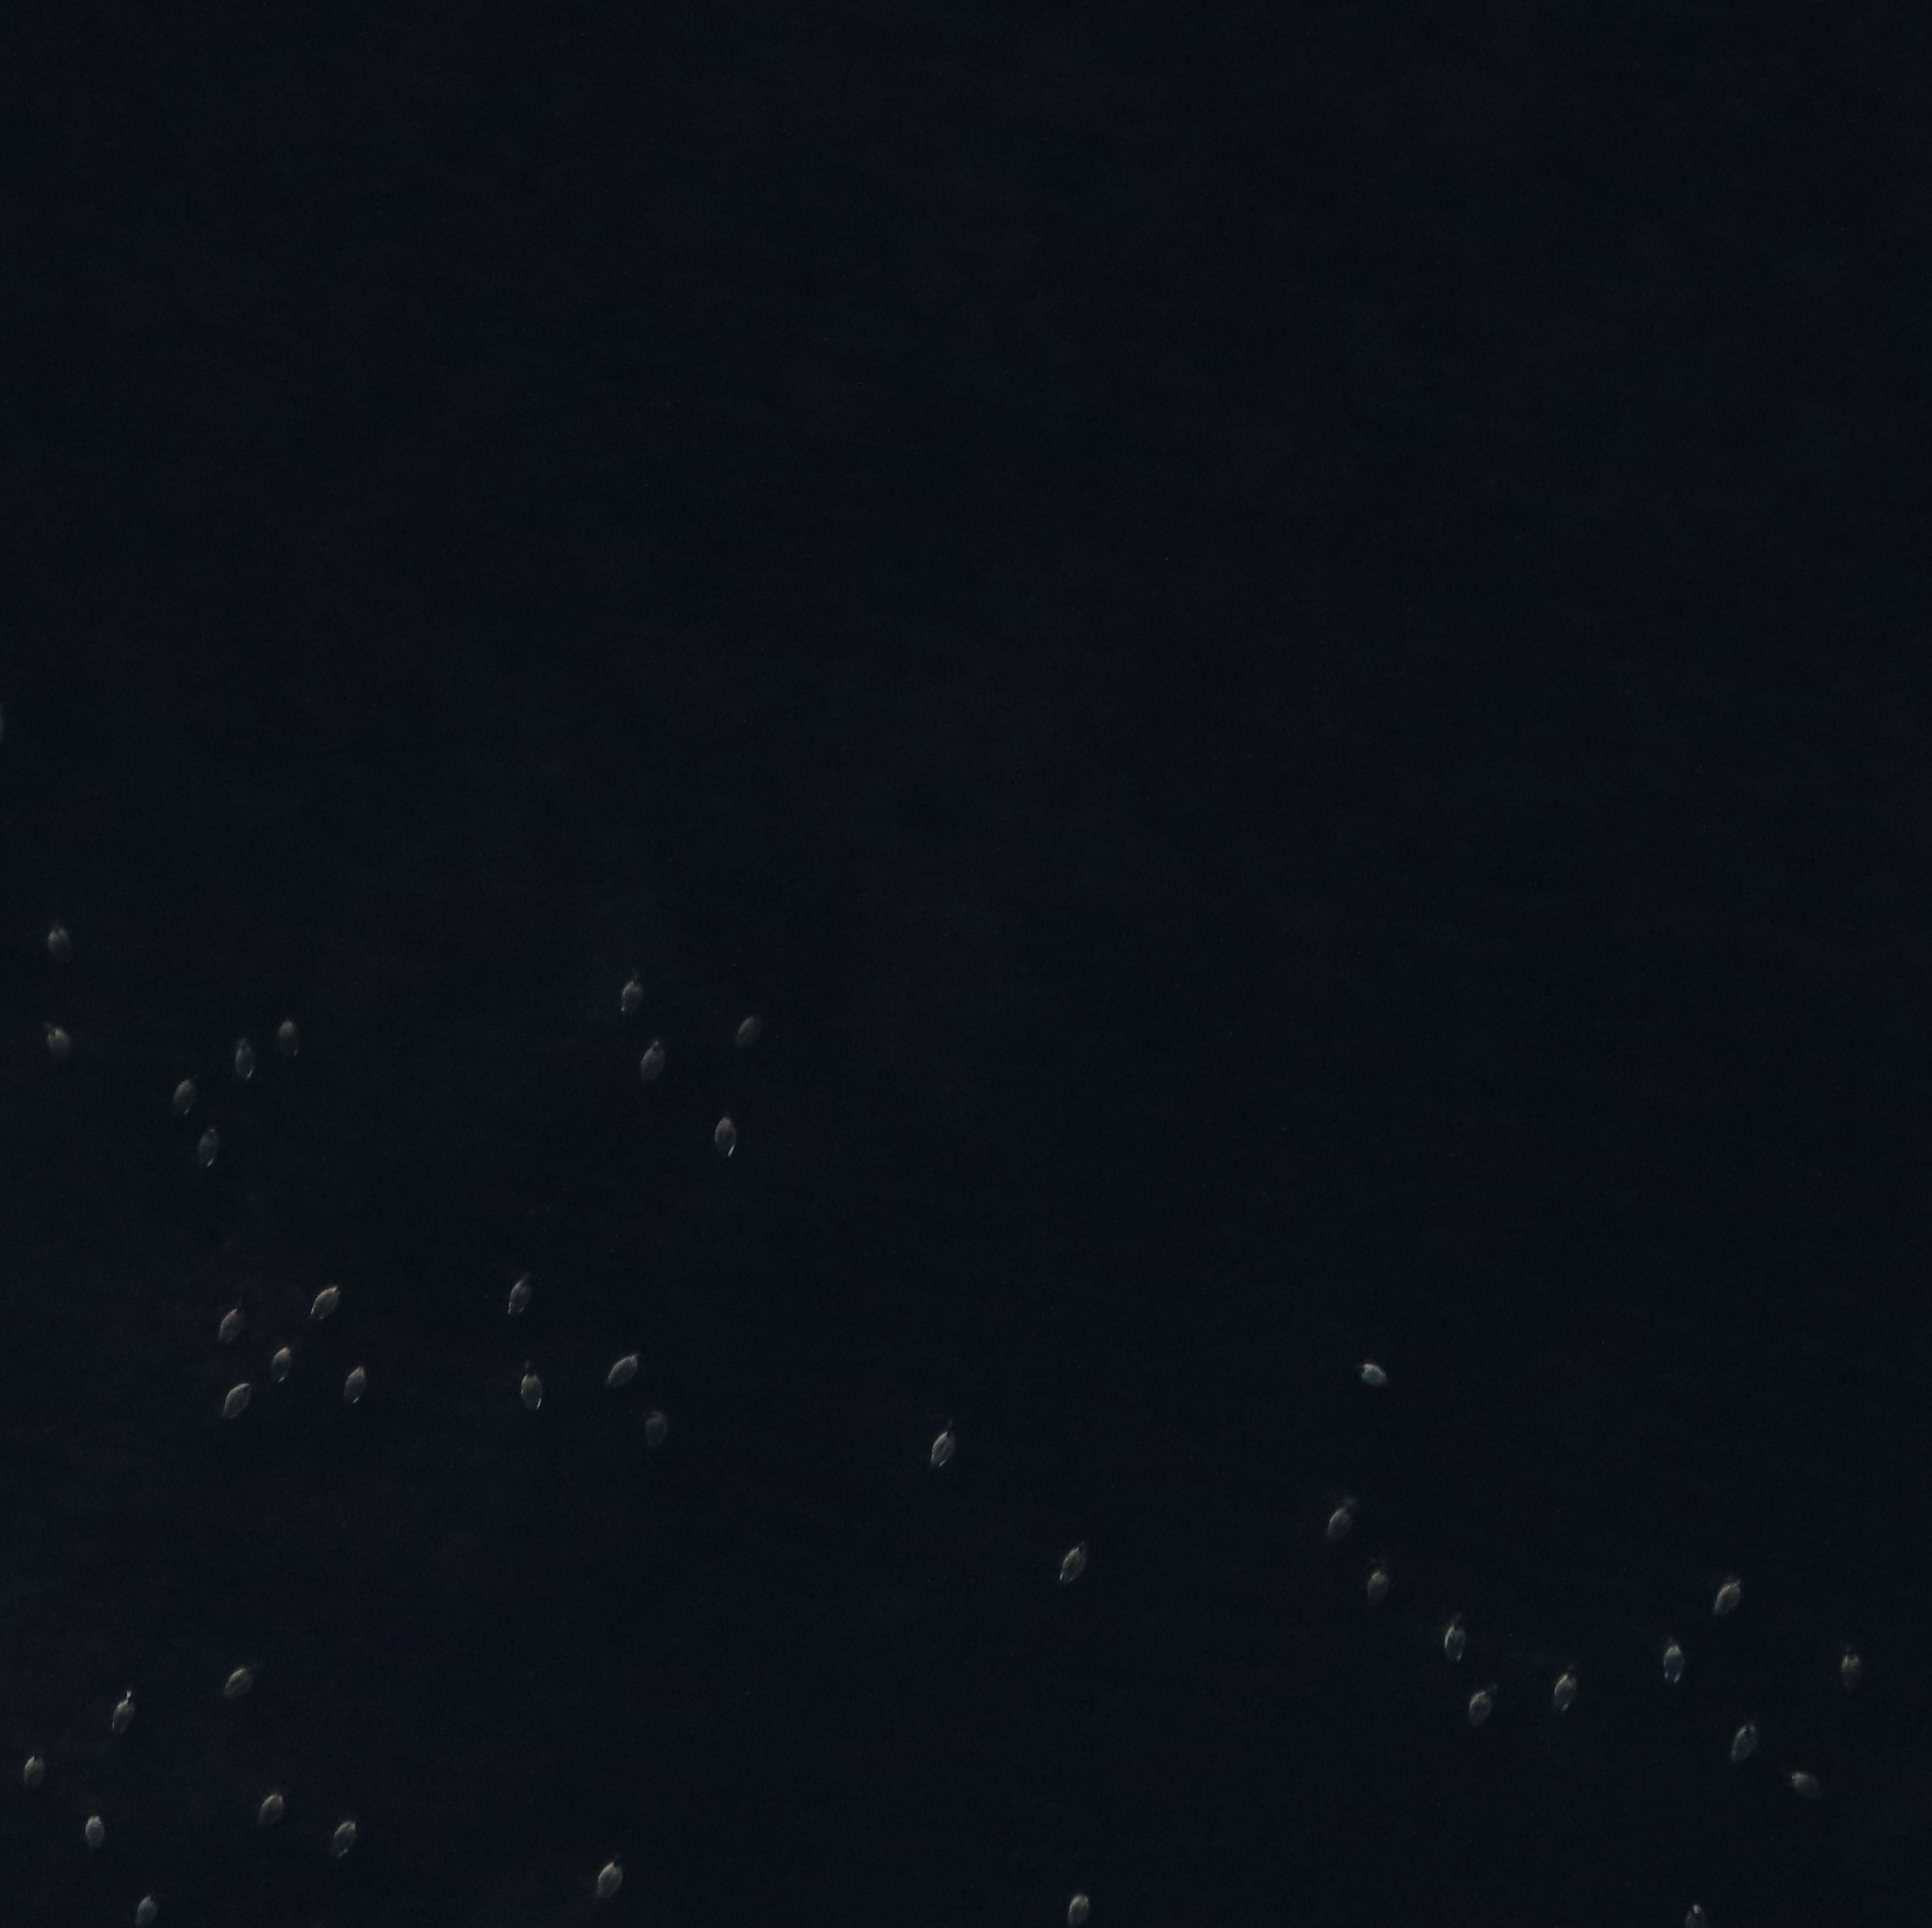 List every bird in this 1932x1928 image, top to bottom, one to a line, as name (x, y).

Canada goose (65, 945)
Canada goose (632, 993)
Canada goose (748, 1028)
Canada goose (59, 1039)
Canada goose (292, 1040)
Canada goose (239, 1060)
Canada goose (656, 1062)
Canada goose (181, 1101)
Canada goose (724, 1136)
Canada goose (211, 1153)
Canada goose (519, 1295)
Canada goose (325, 1303)
Canada goose (234, 1327)
Canada goose (282, 1362)
Canada goose (1376, 1369)
Canada goose (618, 1371)
Canada goose (355, 1387)
Canada goose (532, 1390)
Canada goose (237, 1401)
Canada goose (663, 1432)
Canada goose (945, 1449)
Canada goose (1345, 1523)
Canada goose (1074, 1558)
Canada goose (1377, 1583)
Canada goose (1725, 1596)
Canada goose (1457, 1642)
Canada goose (1851, 1666)
Canada goose (1672, 1669)
Canada goose (240, 1680)
Canada goose (1562, 1692)
Canada goose (1481, 1704)
Canada goose (124, 1717)
Canada goose (1742, 1743)
Canada goose (35, 1770)
Canada goose (1805, 1783)
Canada goose (272, 1812)
Canada goose (94, 1830)
Canada goose (340, 1838)
Canada goose (611, 1883)
Canada goose (1080, 1908)
Canada goose (146, 1914)